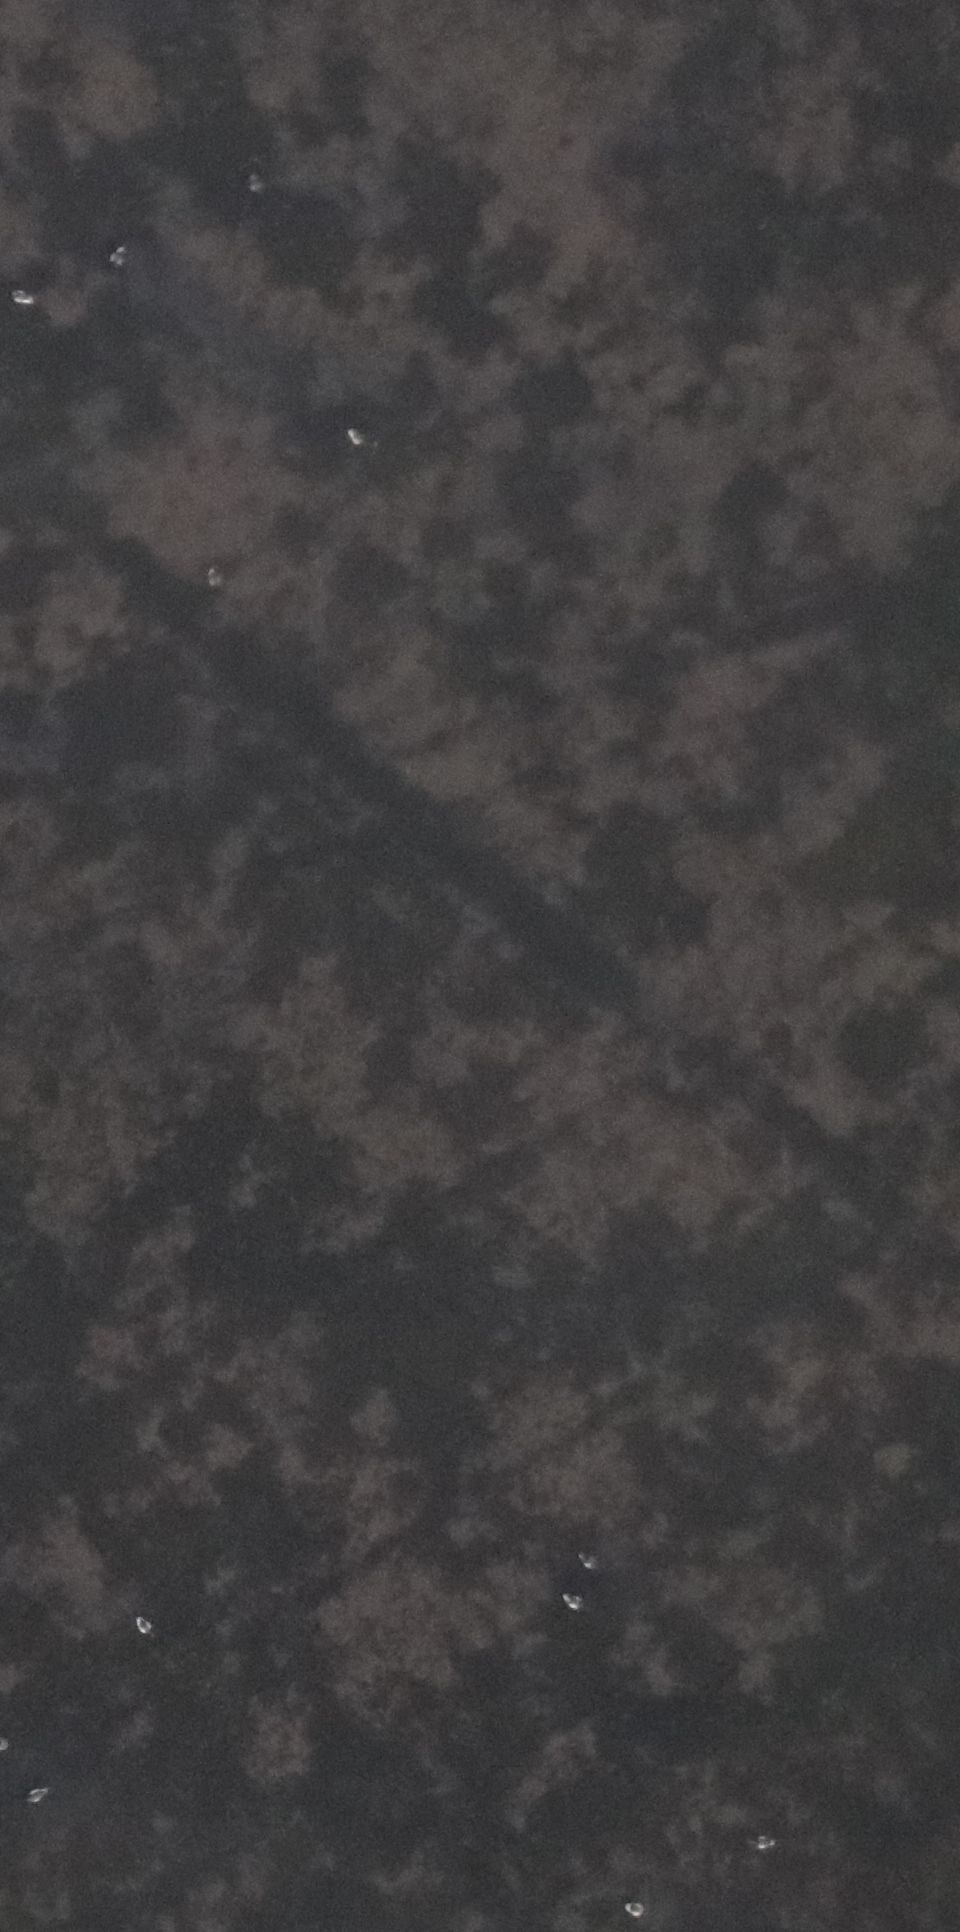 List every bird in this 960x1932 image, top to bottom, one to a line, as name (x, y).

brant (256, 186)
brant (124, 259)
brant (22, 296)
brant (360, 438)
brant (209, 580)
brant (588, 1560)
brant (572, 1601)
brant (145, 1626)
brant (1, 1745)
brant (36, 1796)
brant (764, 1842)
brant (635, 1909)